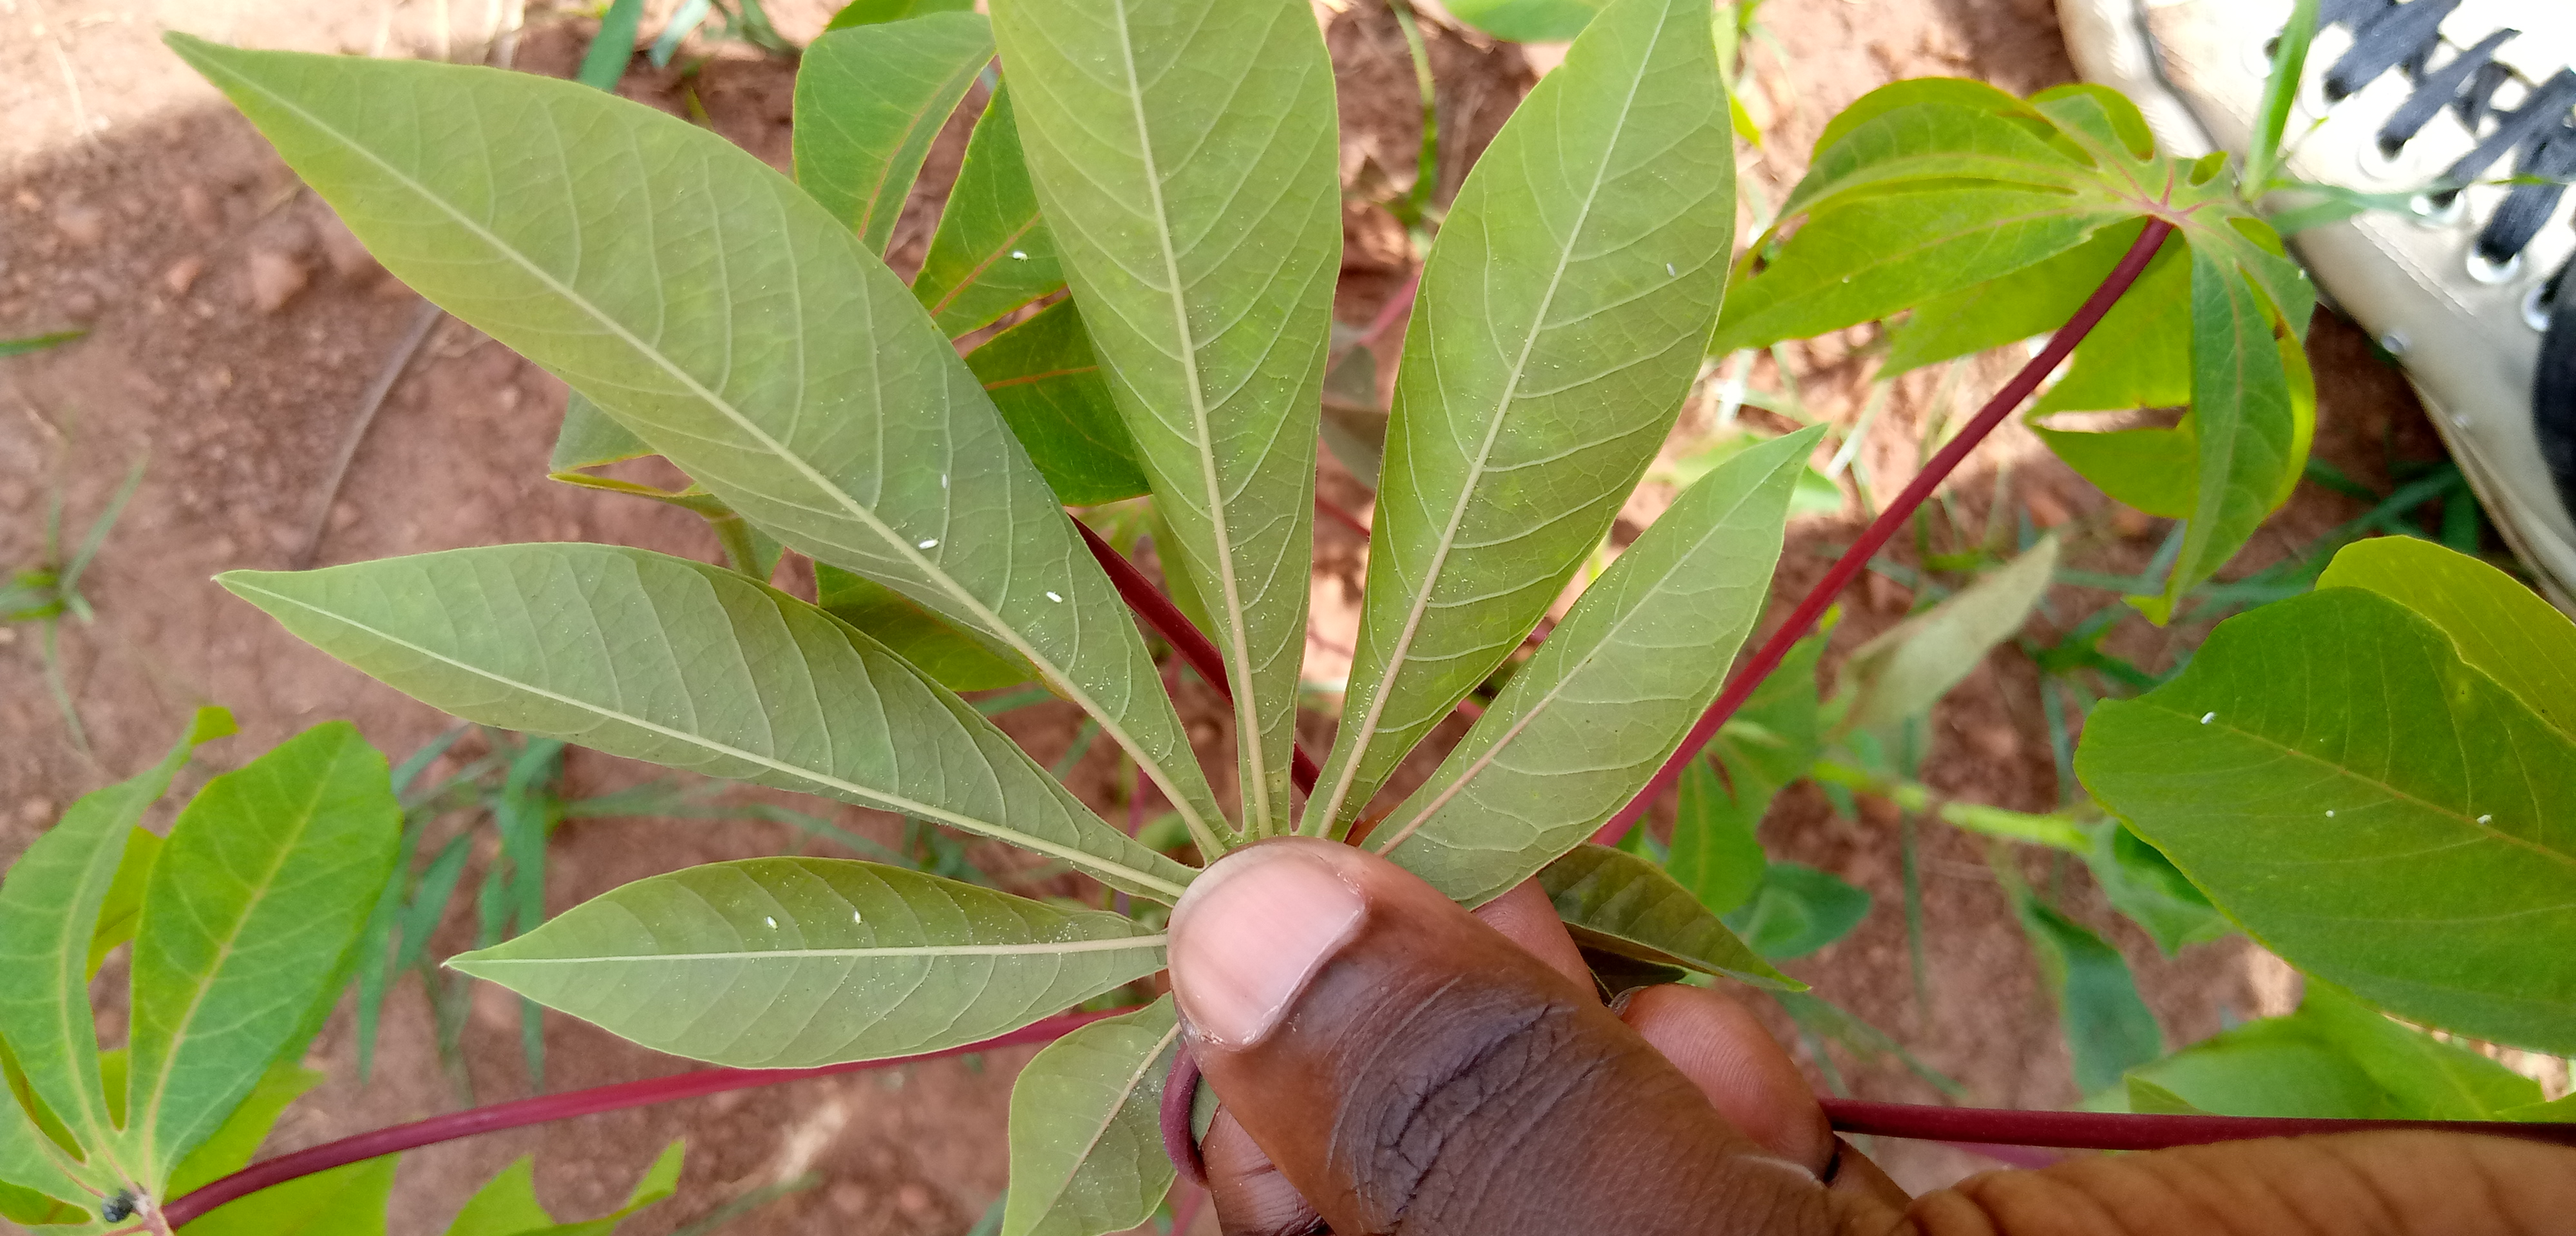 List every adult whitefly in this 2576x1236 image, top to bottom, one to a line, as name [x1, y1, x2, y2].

whitefly [1009, 248, 1031, 265]
whitefly [1663, 259, 1678, 279]
whitefly [914, 536, 943, 552]
whitefly [1042, 588, 1068, 605]
whitefly [2197, 708, 2219, 727]
whitefly [2474, 811, 2494, 826]
whitefly [852, 908, 867, 928]
whitefly [766, 915, 781, 932]